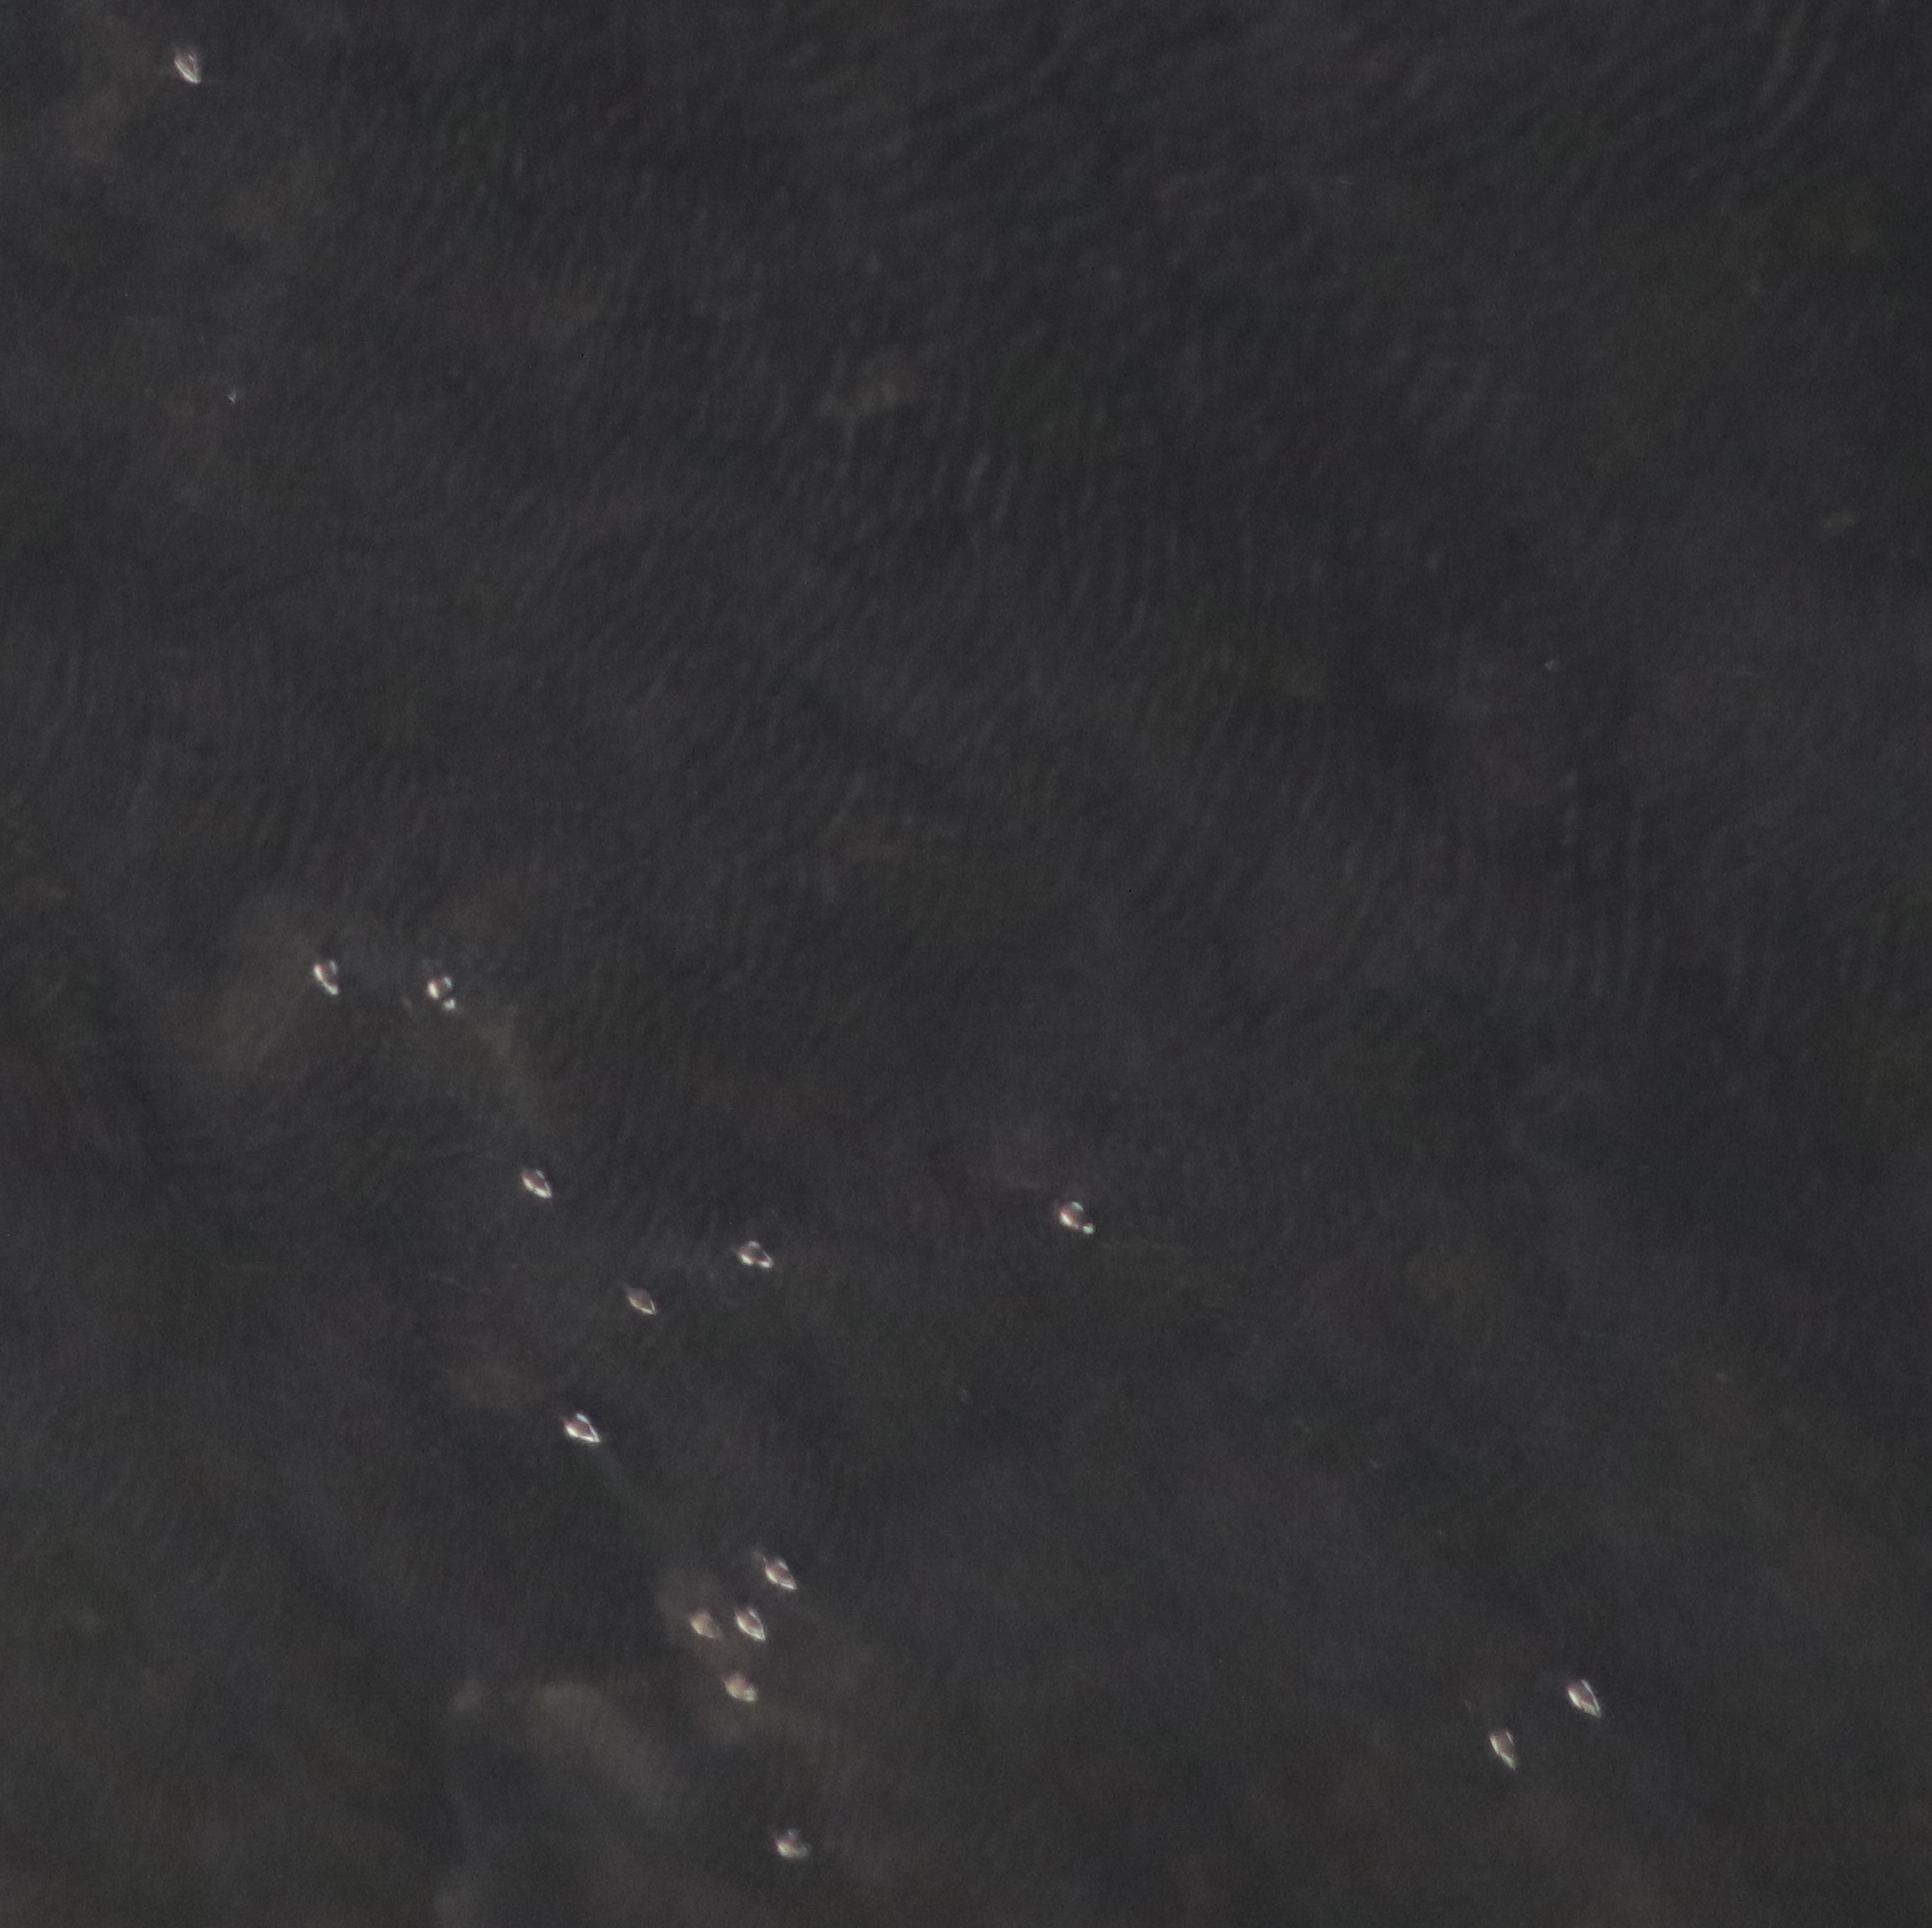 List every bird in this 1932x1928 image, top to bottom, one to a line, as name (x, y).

brant (188, 63)
brant (328, 972)
brant (441, 989)
brant (537, 1181)
brant (1074, 1215)
brant (754, 1255)
brant (638, 1299)
brant (579, 1430)
brant (778, 1570)
brant (751, 1622)
brant (708, 1627)
brant (745, 1690)
brant (1580, 1697)
brant (1503, 1745)
brant (787, 1845)